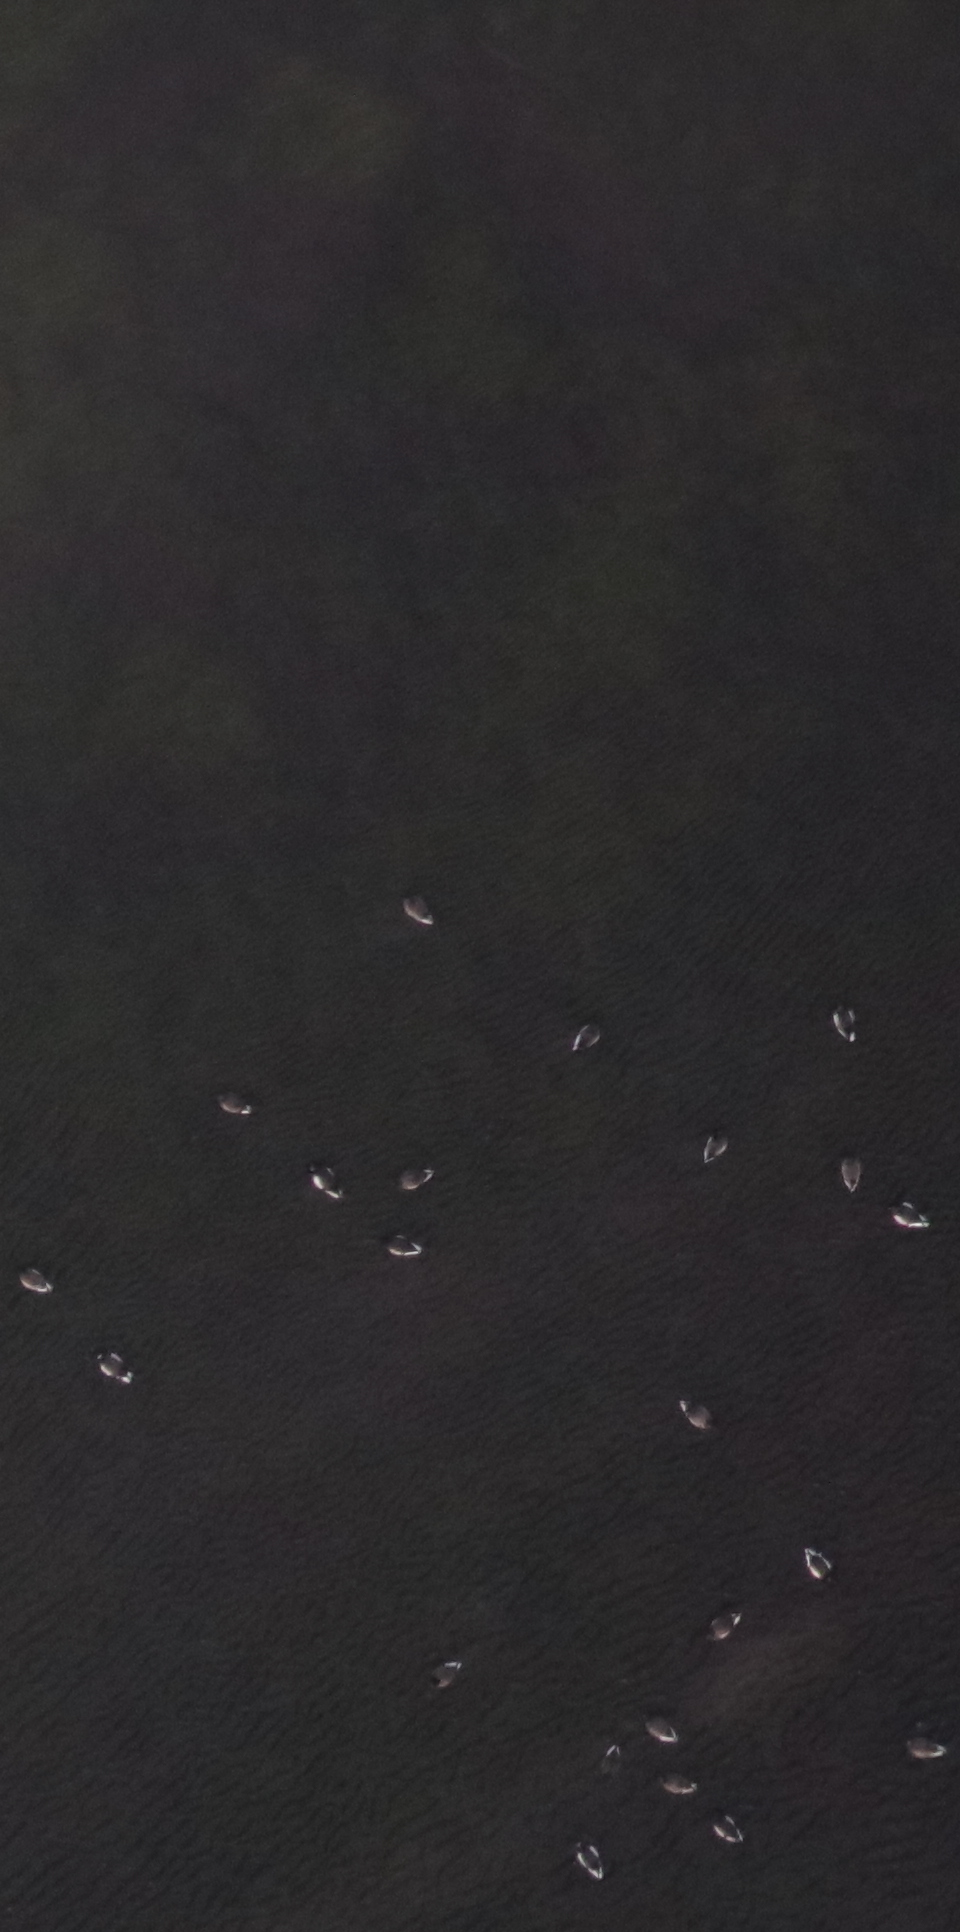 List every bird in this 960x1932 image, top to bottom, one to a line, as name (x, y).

brant (417, 909)
brant (845, 1024)
brant (585, 1036)
brant (233, 1103)
brant (714, 1145)
brant (850, 1172)
brant (413, 1177)
brant (328, 1182)
brant (908, 1213)
brant (402, 1246)
brant (33, 1279)
brant (114, 1366)
brant (698, 1416)
brant (818, 1565)
brant (721, 1625)
brant (445, 1675)
brant (659, 1728)
brant (924, 1745)
brant (612, 1761)
brant (676, 1782)
brant (727, 1828)
brant (590, 1858)